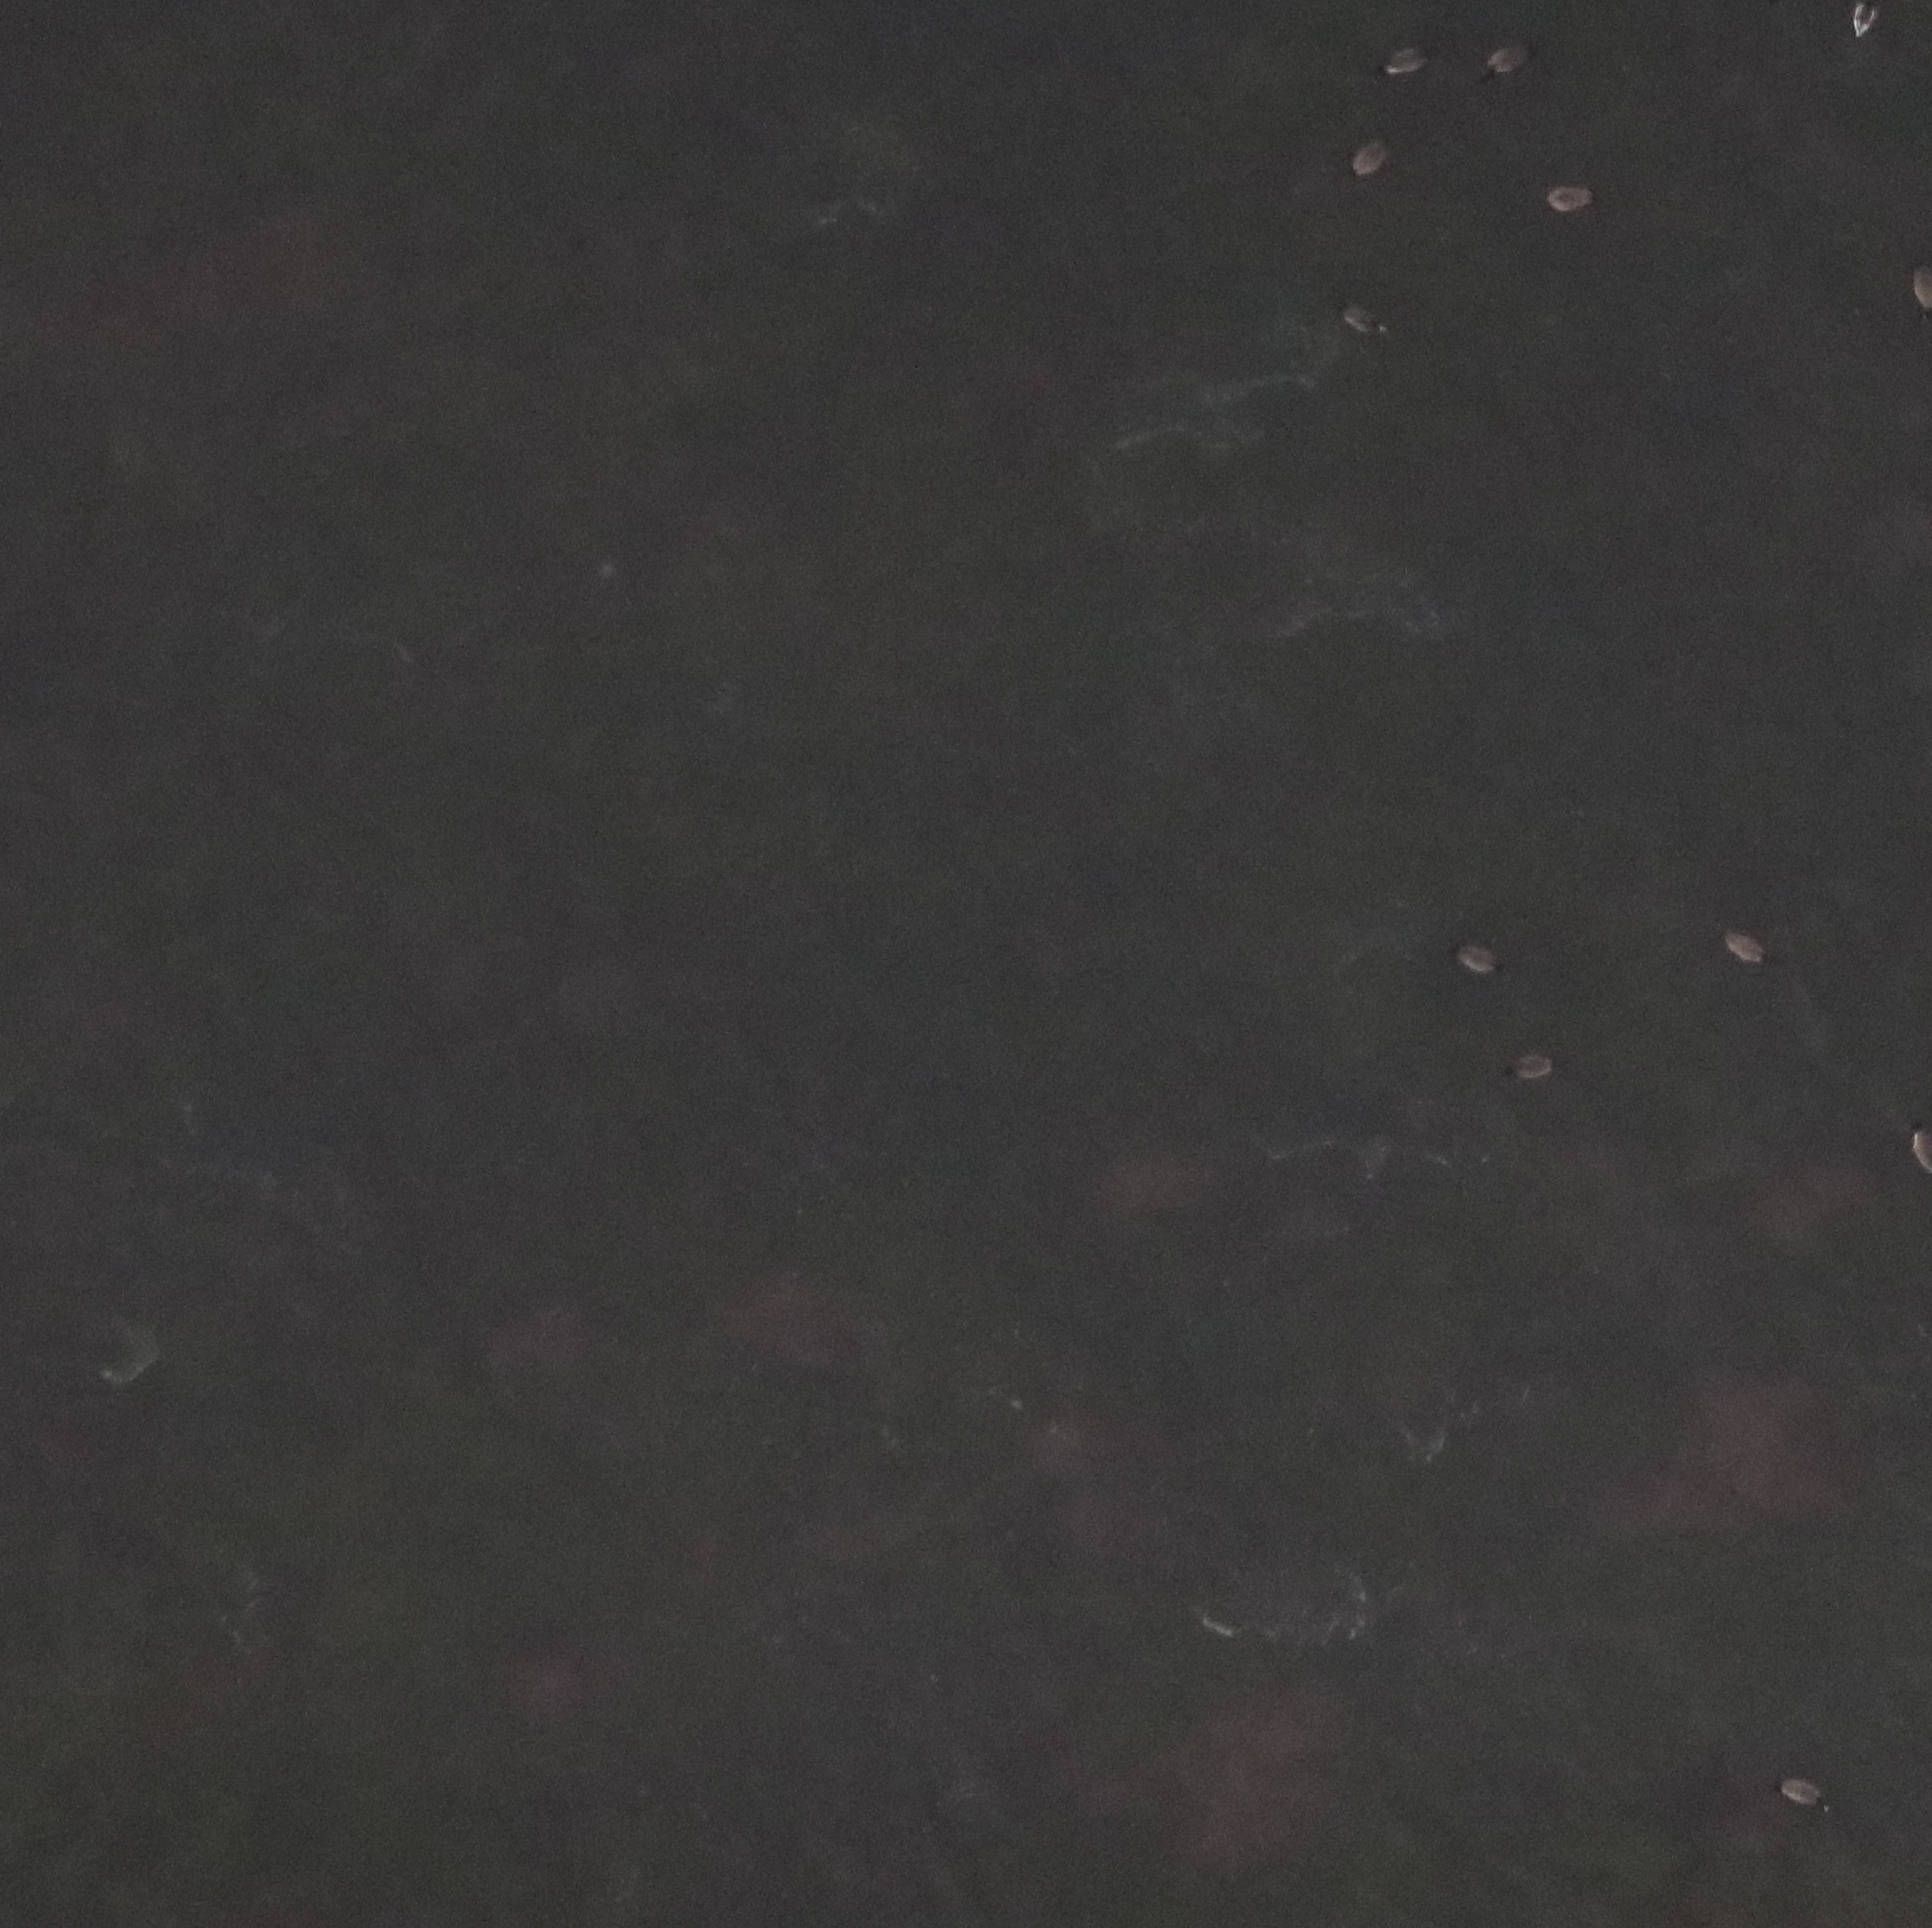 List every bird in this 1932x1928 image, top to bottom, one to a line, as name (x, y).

brant (1864, 17)
Canada goose (1502, 59)
Canada goose (1404, 60)
Canada goose (1369, 158)
Canada goose (1570, 199)
Canada goose (1925, 291)
Canada goose (1360, 318)
Canada goose (1745, 948)
Canada goose (1476, 958)
Canada goose (1531, 1065)
Canada goose (1927, 1151)
Canada goose (1801, 1791)